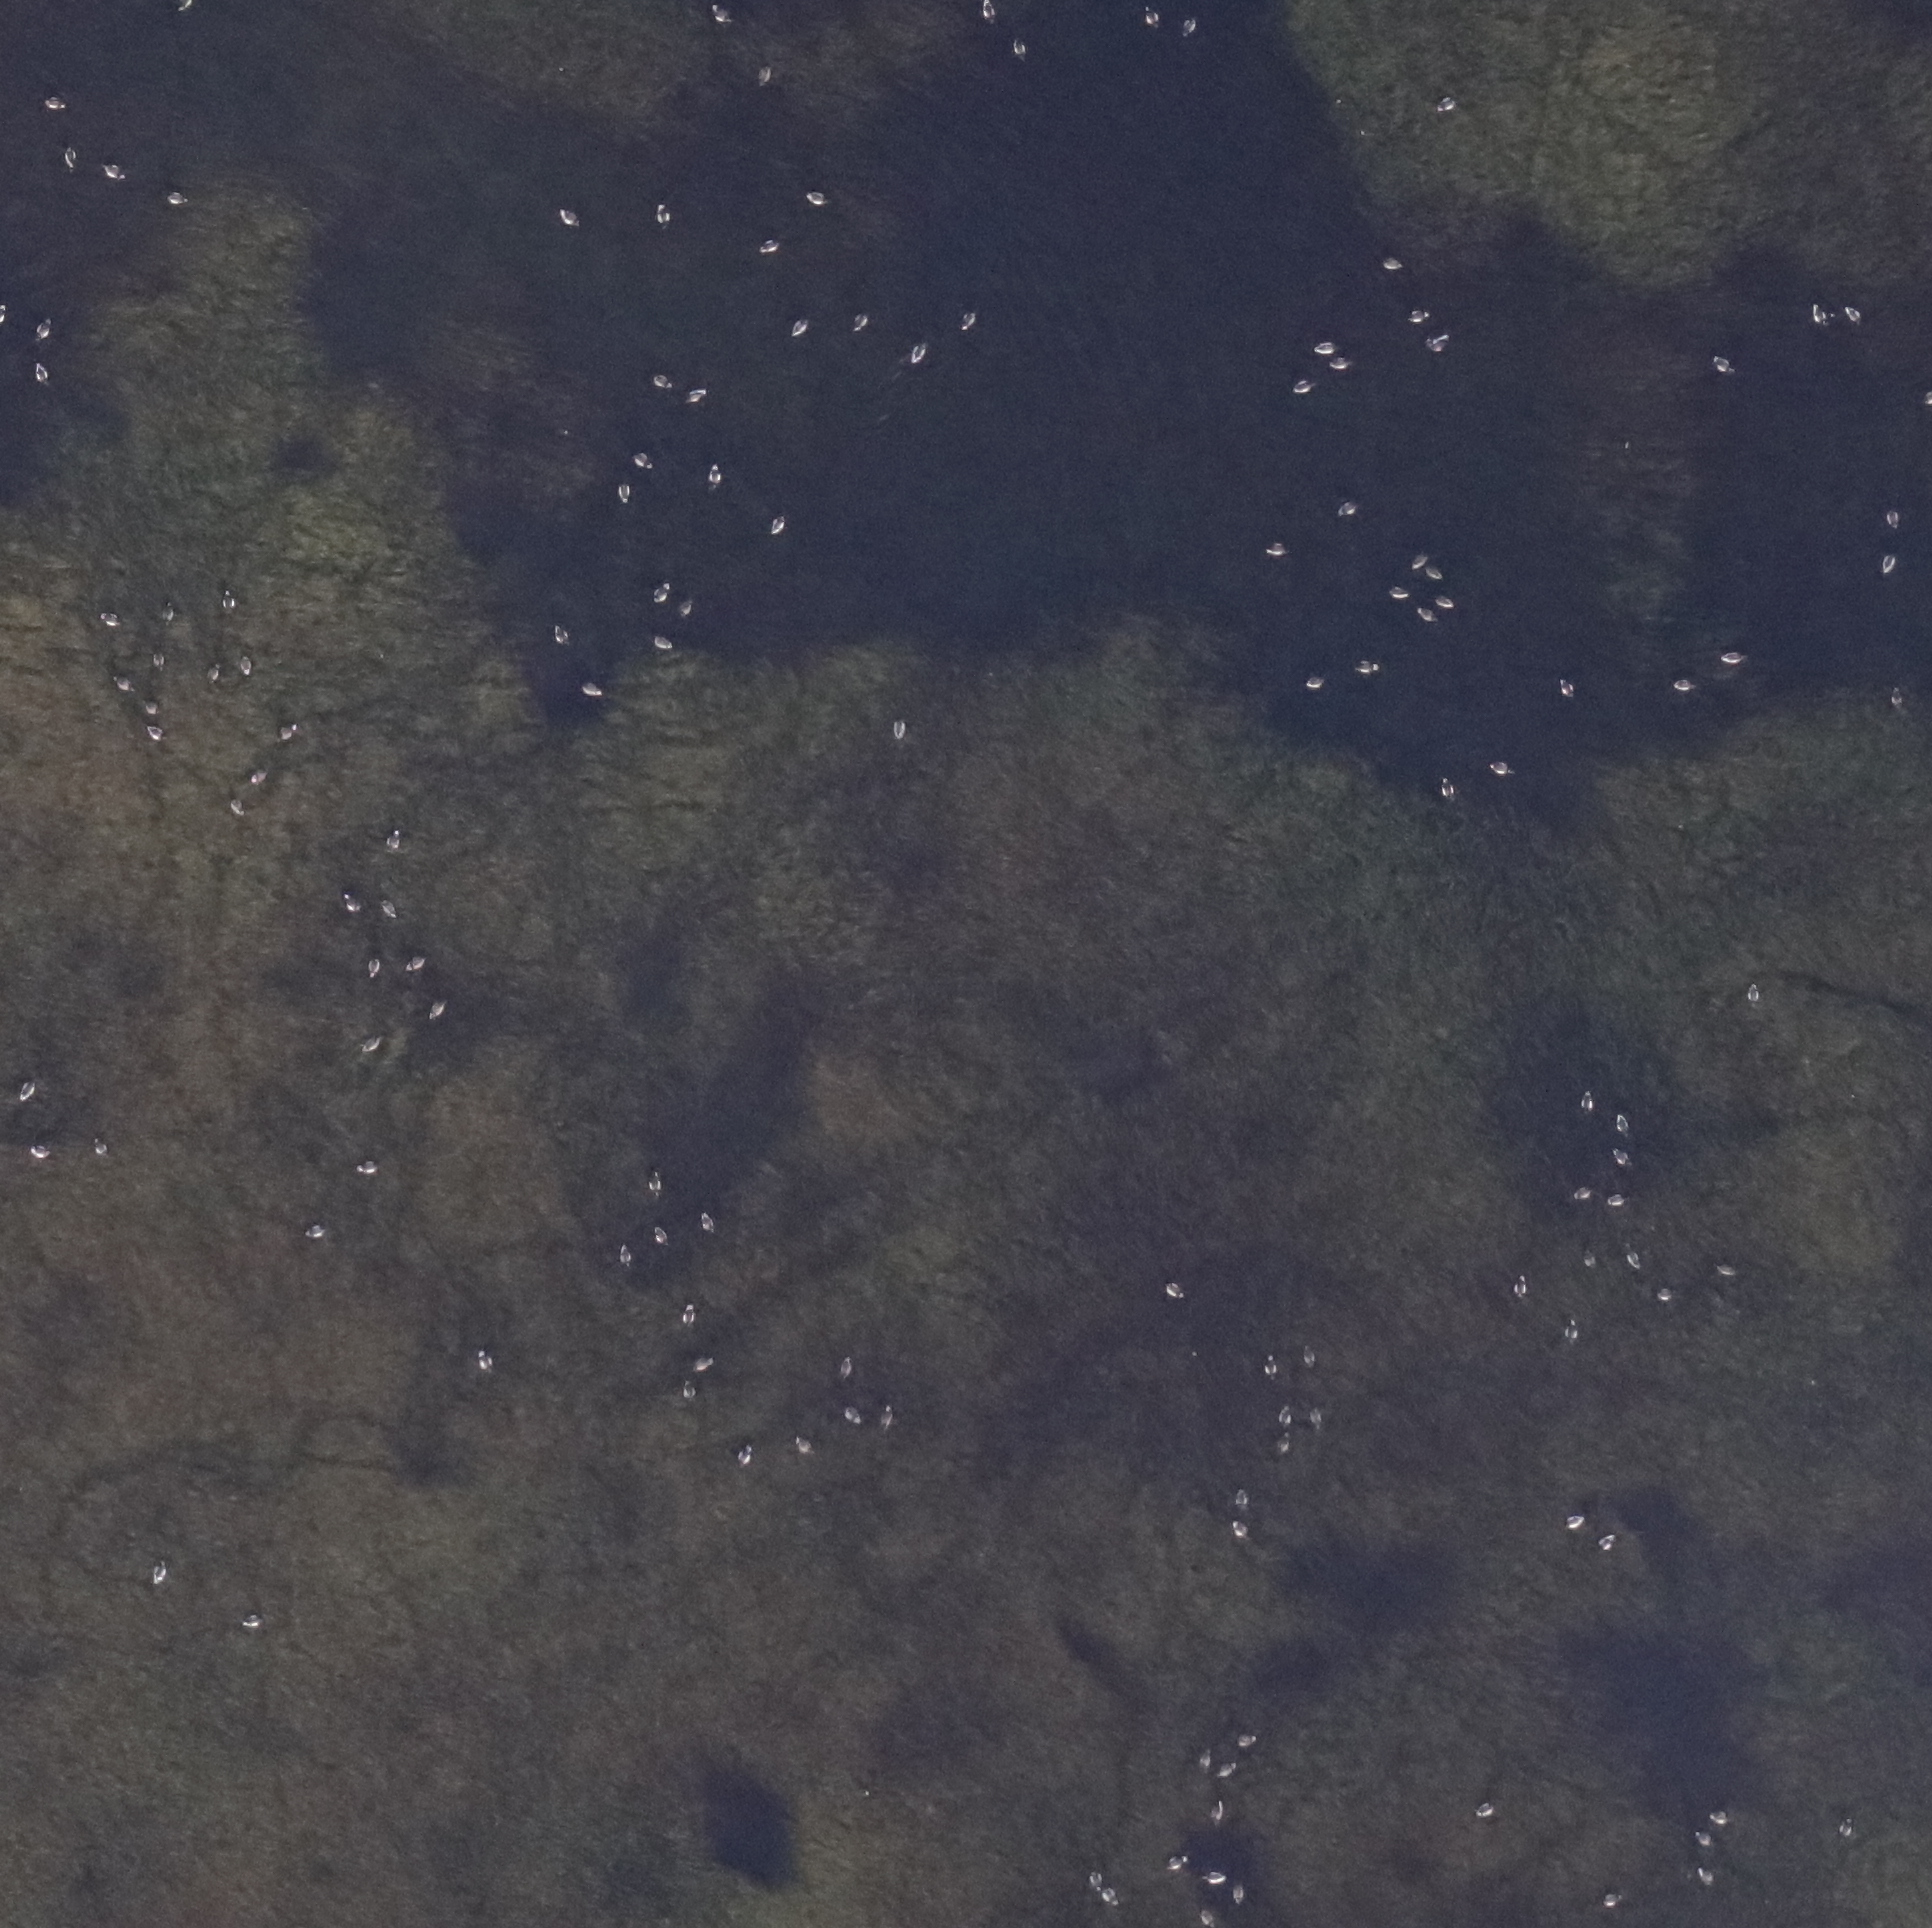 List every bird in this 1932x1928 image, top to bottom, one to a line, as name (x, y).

brant (180, 2)
brant (992, 14)
brant (1155, 14)
brant (728, 18)
brant (1200, 22)
brant (1019, 47)
brant (763, 66)
brant (57, 102)
brant (1451, 102)
brant (78, 154)
brant (125, 171)
brant (821, 196)
brant (189, 200)
brant (666, 215)
brant (575, 222)
brant (770, 241)
brant (1386, 259)
brant (1816, 313)
brant (1858, 314)
brant (853, 317)
brant (1417, 317)
brant (969, 331)
brant (45, 332)
brant (800, 332)
brant (1441, 342)
brant (1323, 345)
brant (924, 356)
brant (1341, 367)
brant (1724, 372)
brant (46, 375)
brant (656, 380)
brant (1305, 380)
brant (1930, 398)
brant (695, 401)
brant (649, 455)
brant (723, 469)
brant (619, 492)
brant (1348, 506)
brant (1893, 519)
brant (783, 520)
brant (1276, 545)
brant (1889, 564)
brant (1420, 565)
brant (1437, 571)
brant (664, 589)
brant (1397, 599)
brant (1451, 602)
brant (685, 604)
brant (224, 605)
brant (163, 618)
brant (108, 622)
brant (1428, 622)
brant (563, 638)
brant (665, 638)
brant (157, 659)
brant (1740, 660)
brant (1371, 663)
brant (249, 668)
brant (120, 679)
brant (1316, 681)
brant (217, 682)
brant (1561, 686)
brant (1675, 686)
brant (593, 691)
brant (1902, 692)
brant (149, 706)
brant (903, 723)
brant (282, 732)
brant (151, 737)
brant (257, 769)
brant (1502, 772)
brant (1443, 783)
brant (236, 796)
brant (395, 839)
brant (350, 892)
brant (393, 902)
brant (422, 958)
brant (374, 967)
brant (1756, 991)
brant (434, 1009)
brant (373, 1038)
brant (26, 1094)
brant (1583, 1102)
brant (1619, 1119)
brant (102, 1146)
brant (38, 1151)
brant (1620, 1154)
brant (366, 1163)
brant (1588, 1183)
brant (654, 1186)
brant (1617, 1195)
brant (311, 1225)
brant (714, 1229)
brant (666, 1240)
brant (1624, 1258)
brant (1593, 1260)
brant (634, 1264)
brant (1726, 1268)
brant (1522, 1287)
brant (1173, 1288)
brant (1666, 1296)
brant (695, 1314)
brant (1577, 1323)
brant (706, 1357)
brant (486, 1361)
brant (846, 1361)
brant (1280, 1362)
brant (1313, 1370)
brant (697, 1387)
brant (850, 1412)
brant (1286, 1418)
brant (881, 1419)
brant (1315, 1426)
brant (1286, 1444)
brant (804, 1449)
brant (739, 1450)
brant (1250, 1491)
brant (1563, 1522)
brant (1241, 1532)
brant (1610, 1550)
brant (165, 1578)
brant (252, 1620)
brant (1250, 1736)
brant (1203, 1759)
brant (1233, 1770)
brant (1480, 1810)
brant (1225, 1813)
brant (1712, 1819)
brant (1841, 1831)
brant (1701, 1841)
brant (1180, 1859)
brant (1705, 1874)
brant (1091, 1877)
brant (1222, 1884)
brant (1240, 1888)
brant (1119, 1892)
brant (1616, 1900)
brant (1206, 1915)